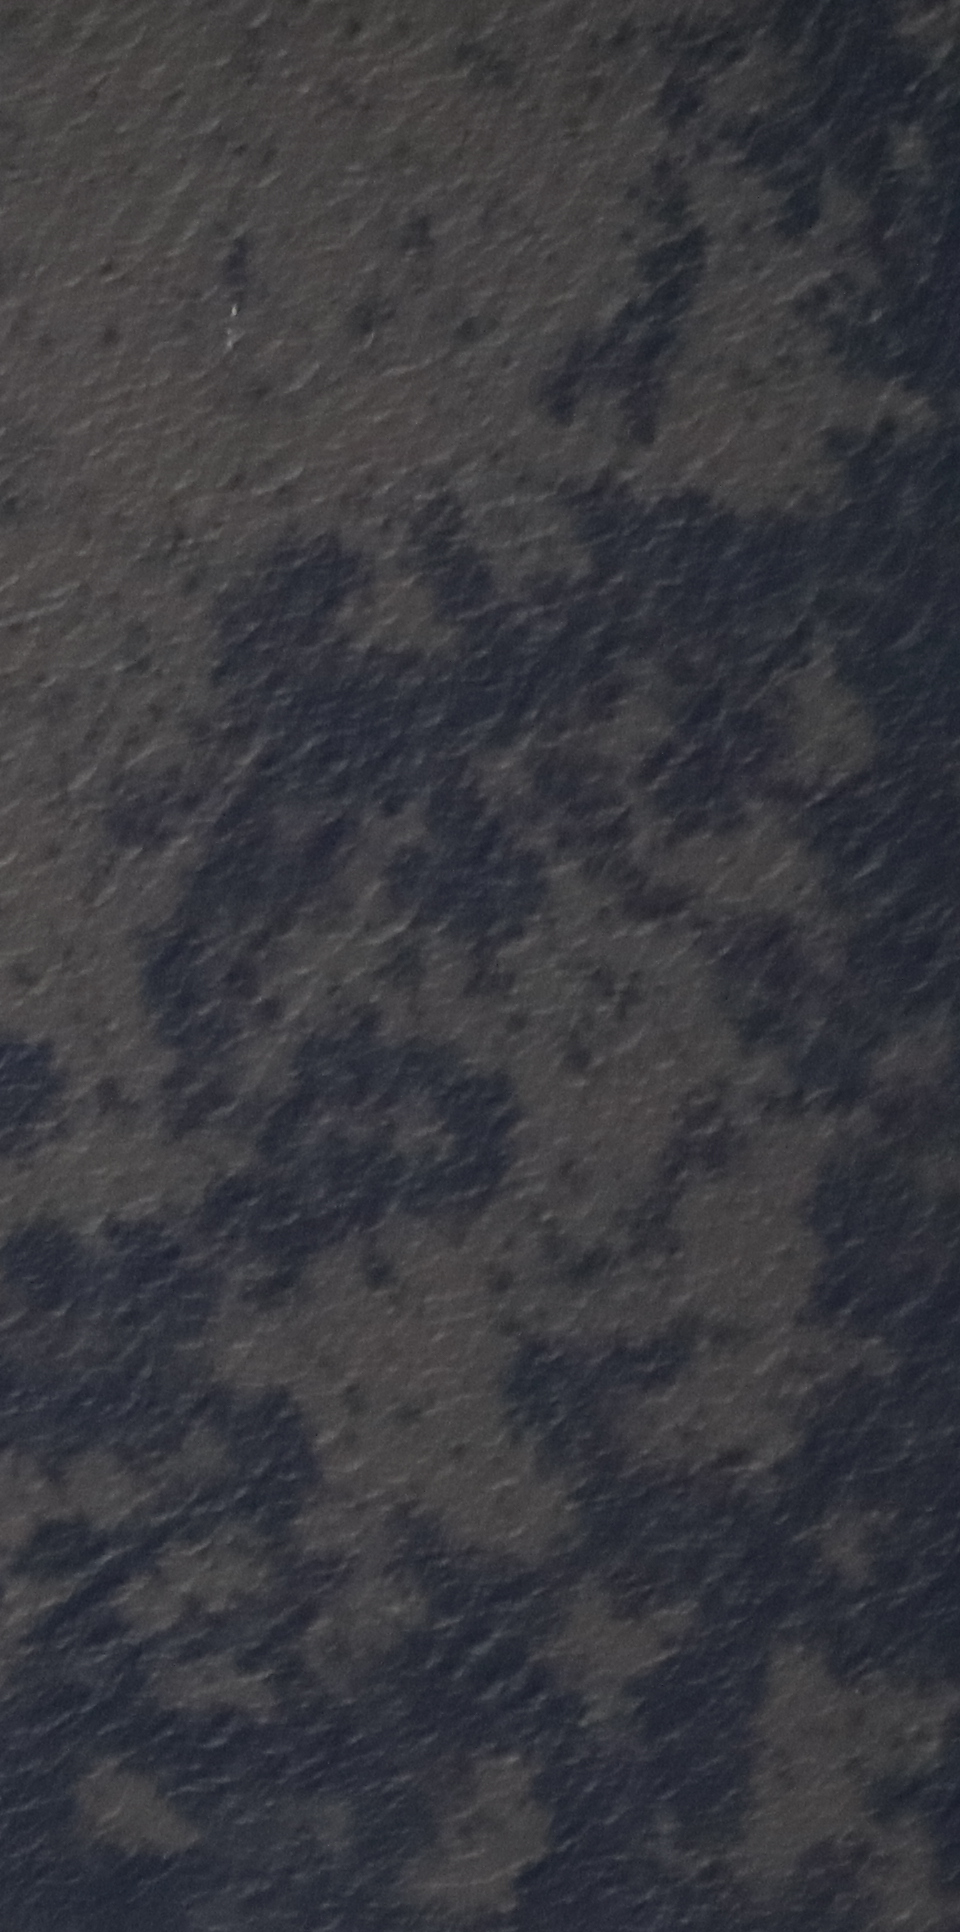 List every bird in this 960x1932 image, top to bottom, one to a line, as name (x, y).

None